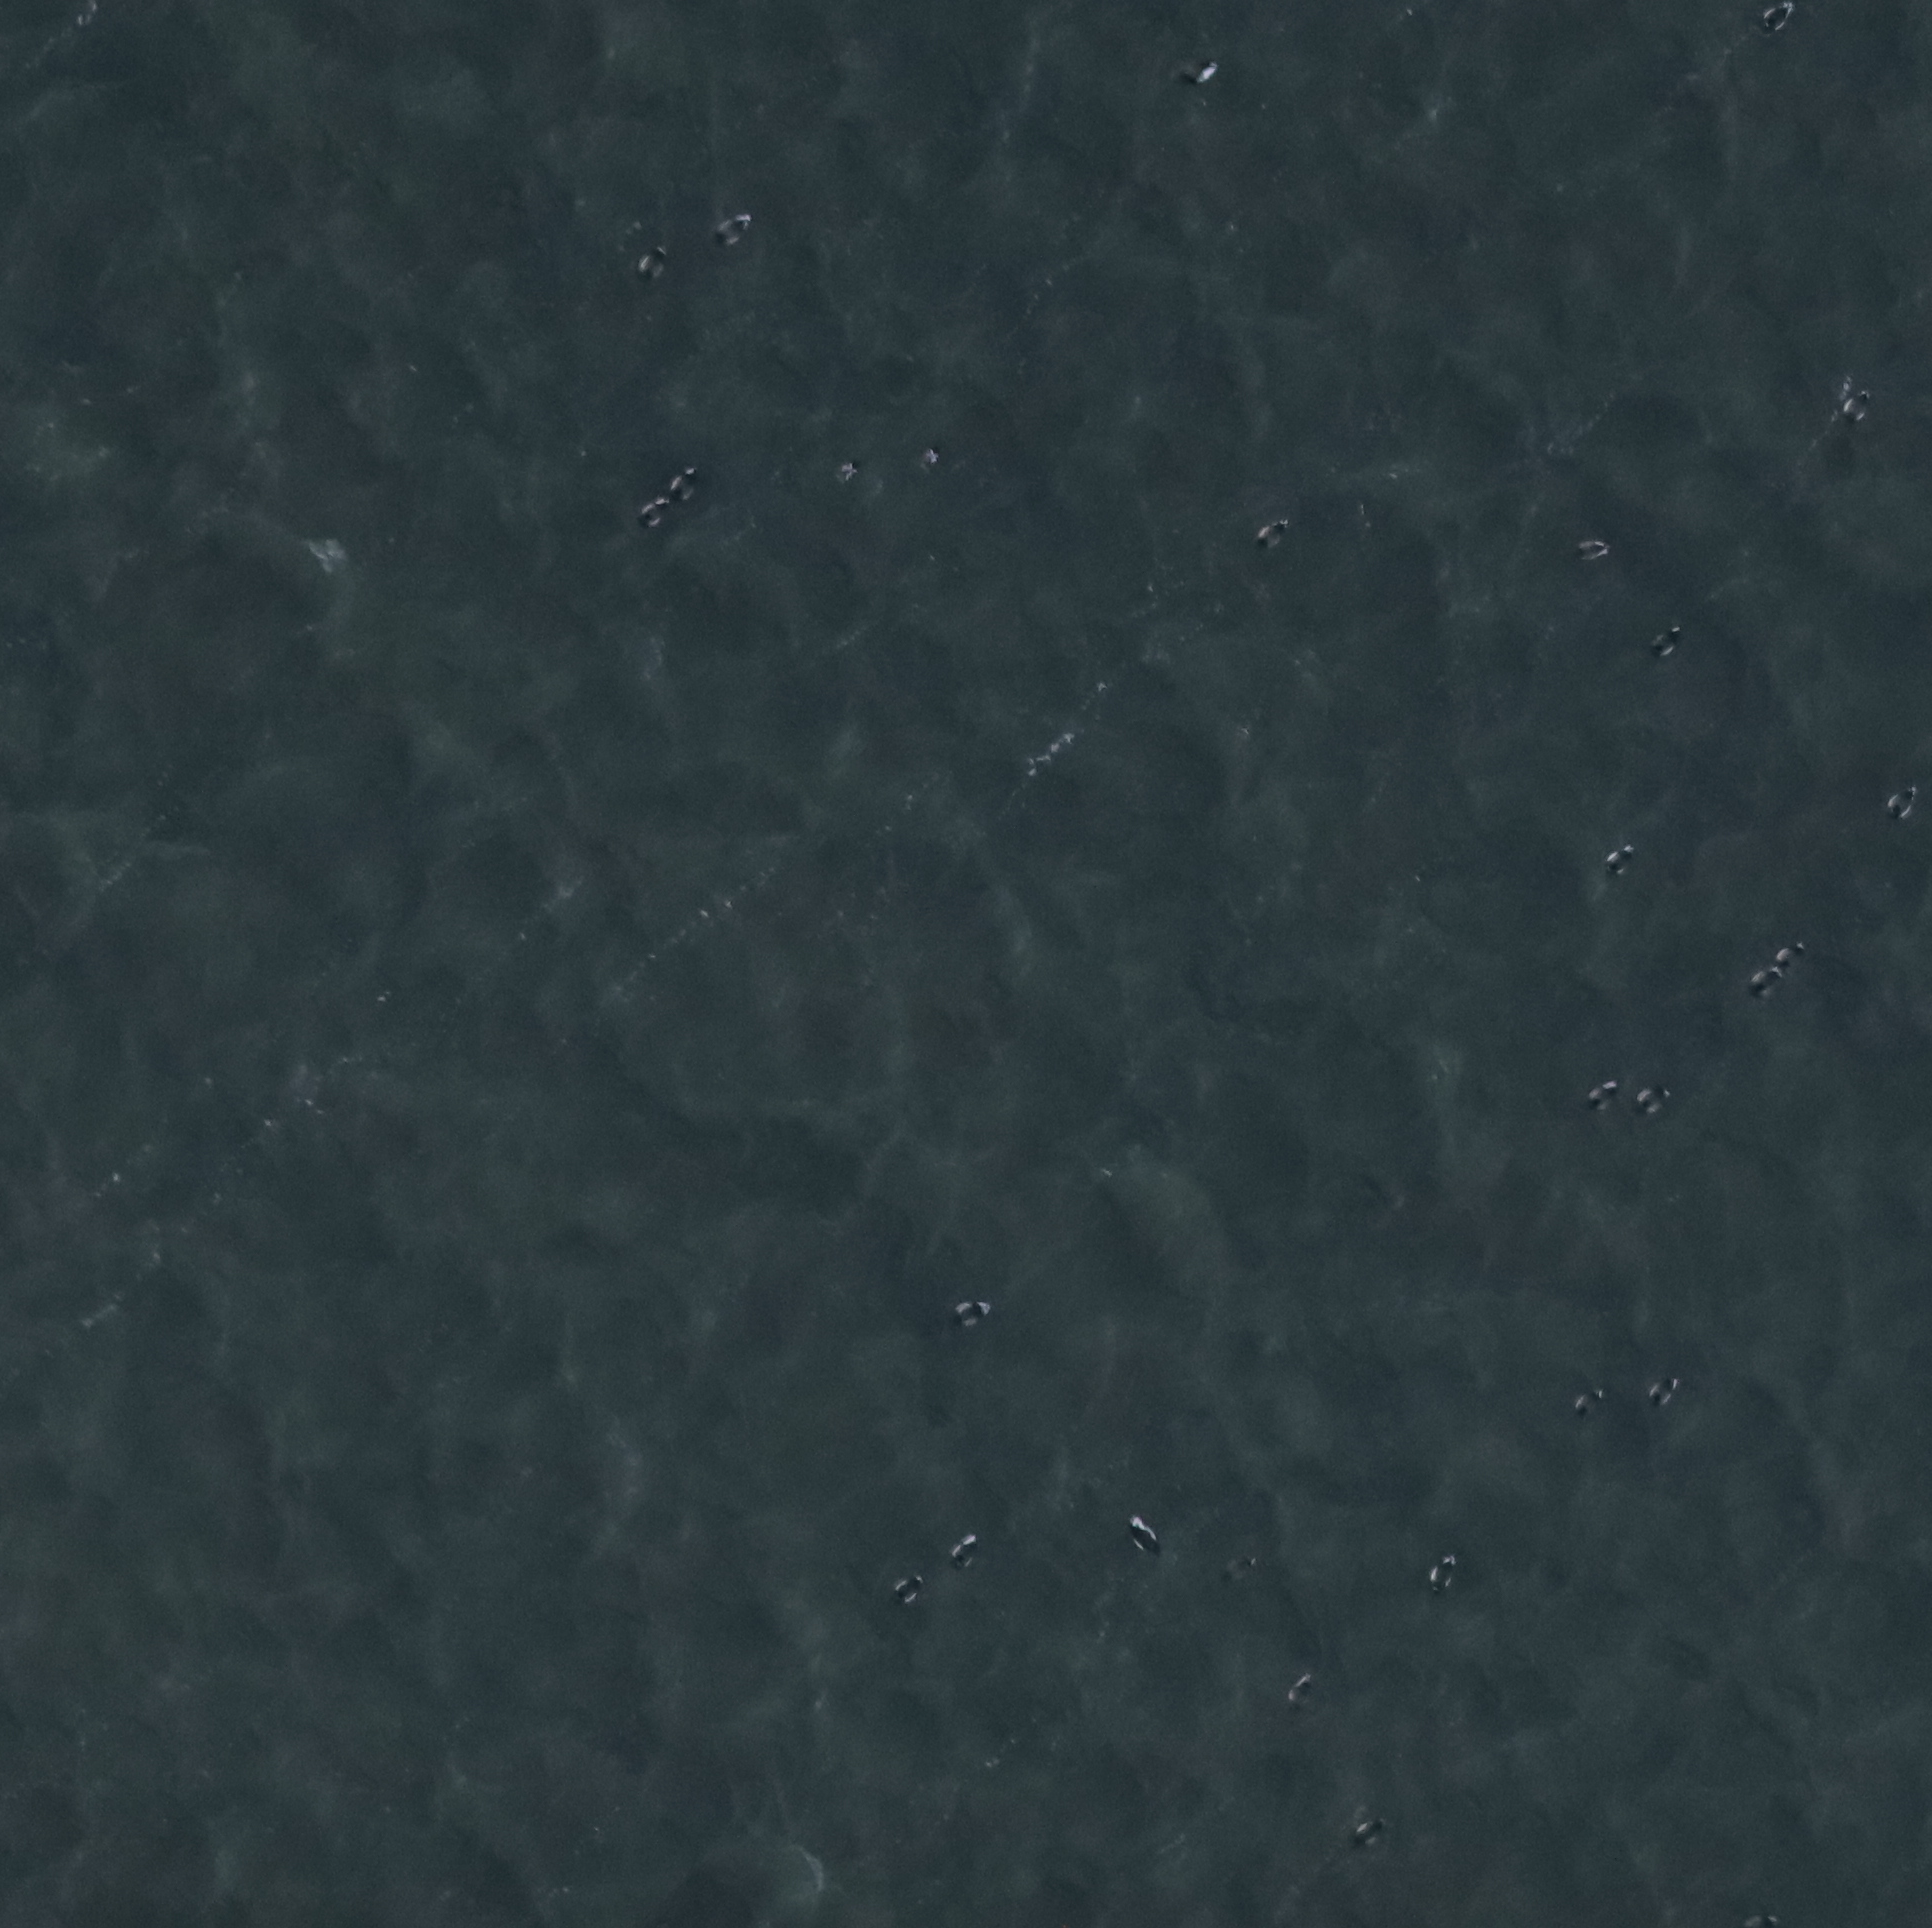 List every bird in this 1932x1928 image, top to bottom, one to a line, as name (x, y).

brant (1774, 18)
brant (1200, 70)
brant (732, 232)
brant (653, 264)
brant (1853, 406)
other bird (932, 457)
other bird (850, 472)
brant (683, 485)
brant (648, 517)
brant (1271, 536)
brant (1593, 551)
brant (1664, 646)
brant (1902, 803)
brant (1619, 861)
brant (1787, 958)
brant (1762, 986)
brant (1601, 1094)
brant (1653, 1101)
brant (972, 1312)
brant (1660, 1397)
brant (1590, 1404)
brant (1143, 1536)
brant (965, 1556)
brant (1239, 1567)
brant (1443, 1574)
brant (908, 1587)
brant (1299, 1691)
brant (1370, 1833)